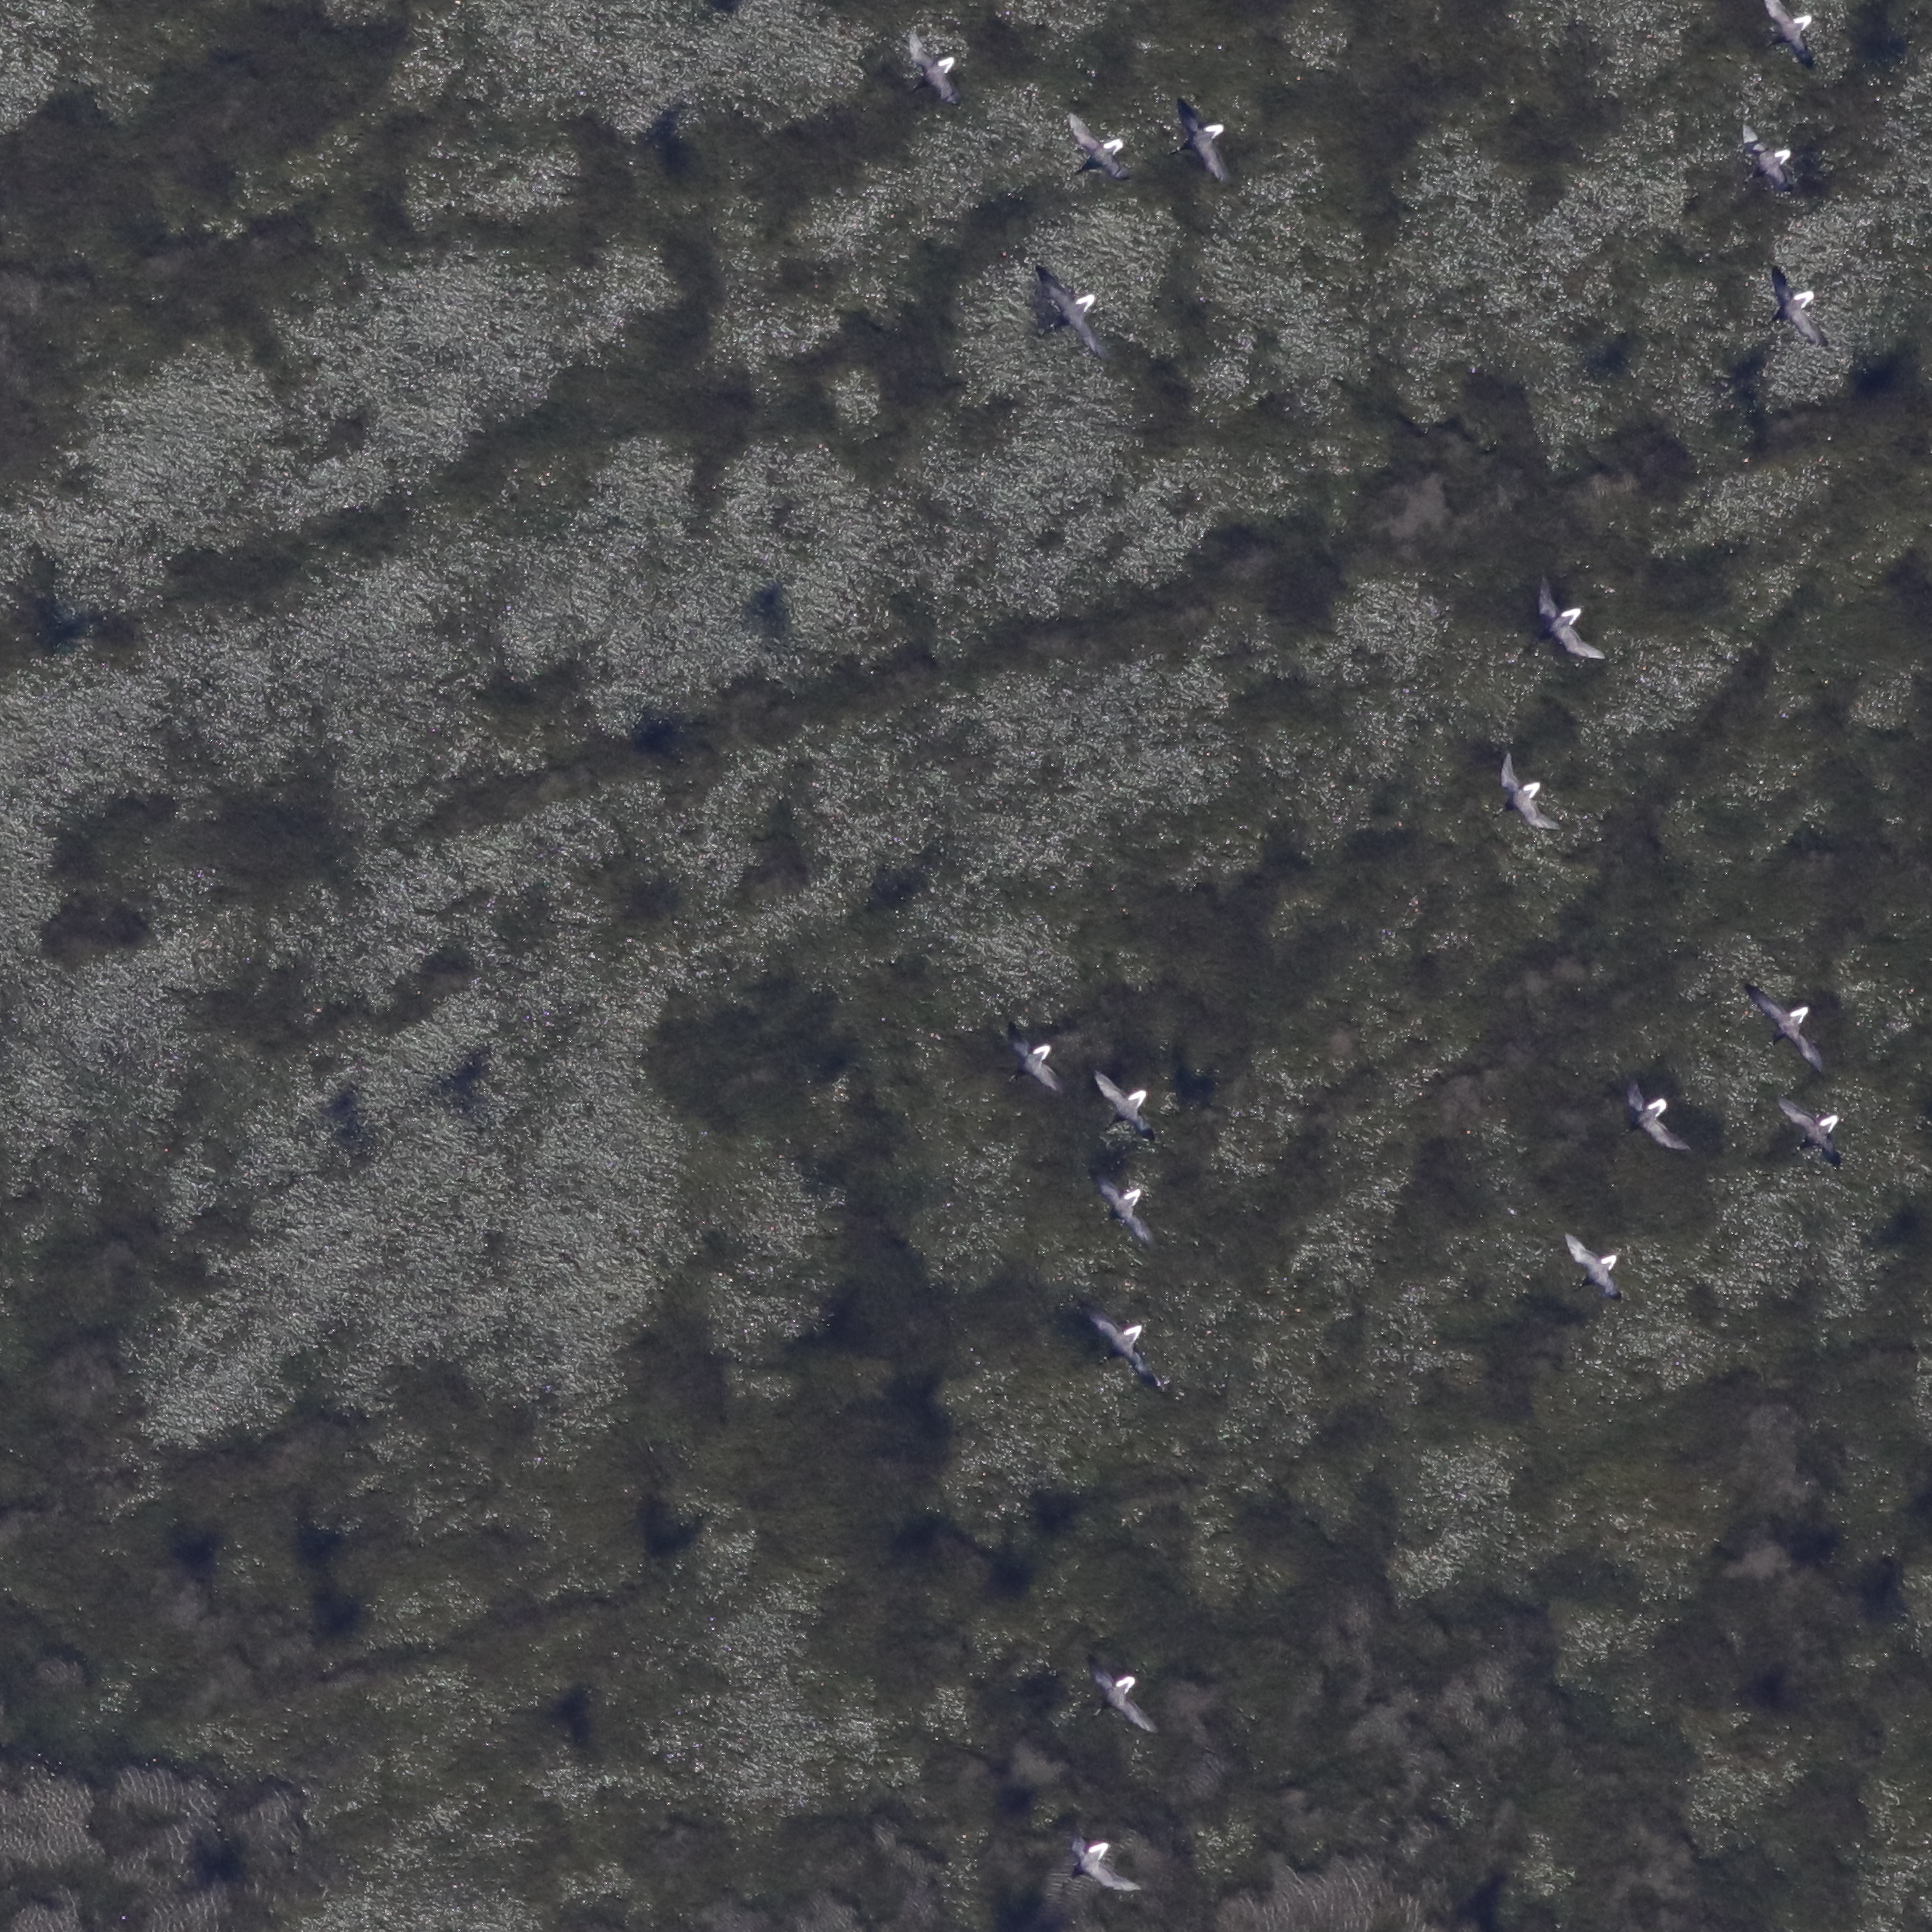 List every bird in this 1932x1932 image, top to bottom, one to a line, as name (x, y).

brant (1799, 28)
brant (932, 76)
brant (1205, 137)
brant (1096, 139)
brant (1770, 164)
brant (1069, 311)
brant (1798, 317)
brant (1561, 635)
brant (1522, 791)
brant (1779, 1026)
brant (1032, 1063)
brant (1113, 1105)
brant (1652, 1128)
brant (1822, 1143)
brant (1126, 1207)
brant (1592, 1280)
brant (1122, 1349)
brant (1117, 1687)
brant (1090, 1857)